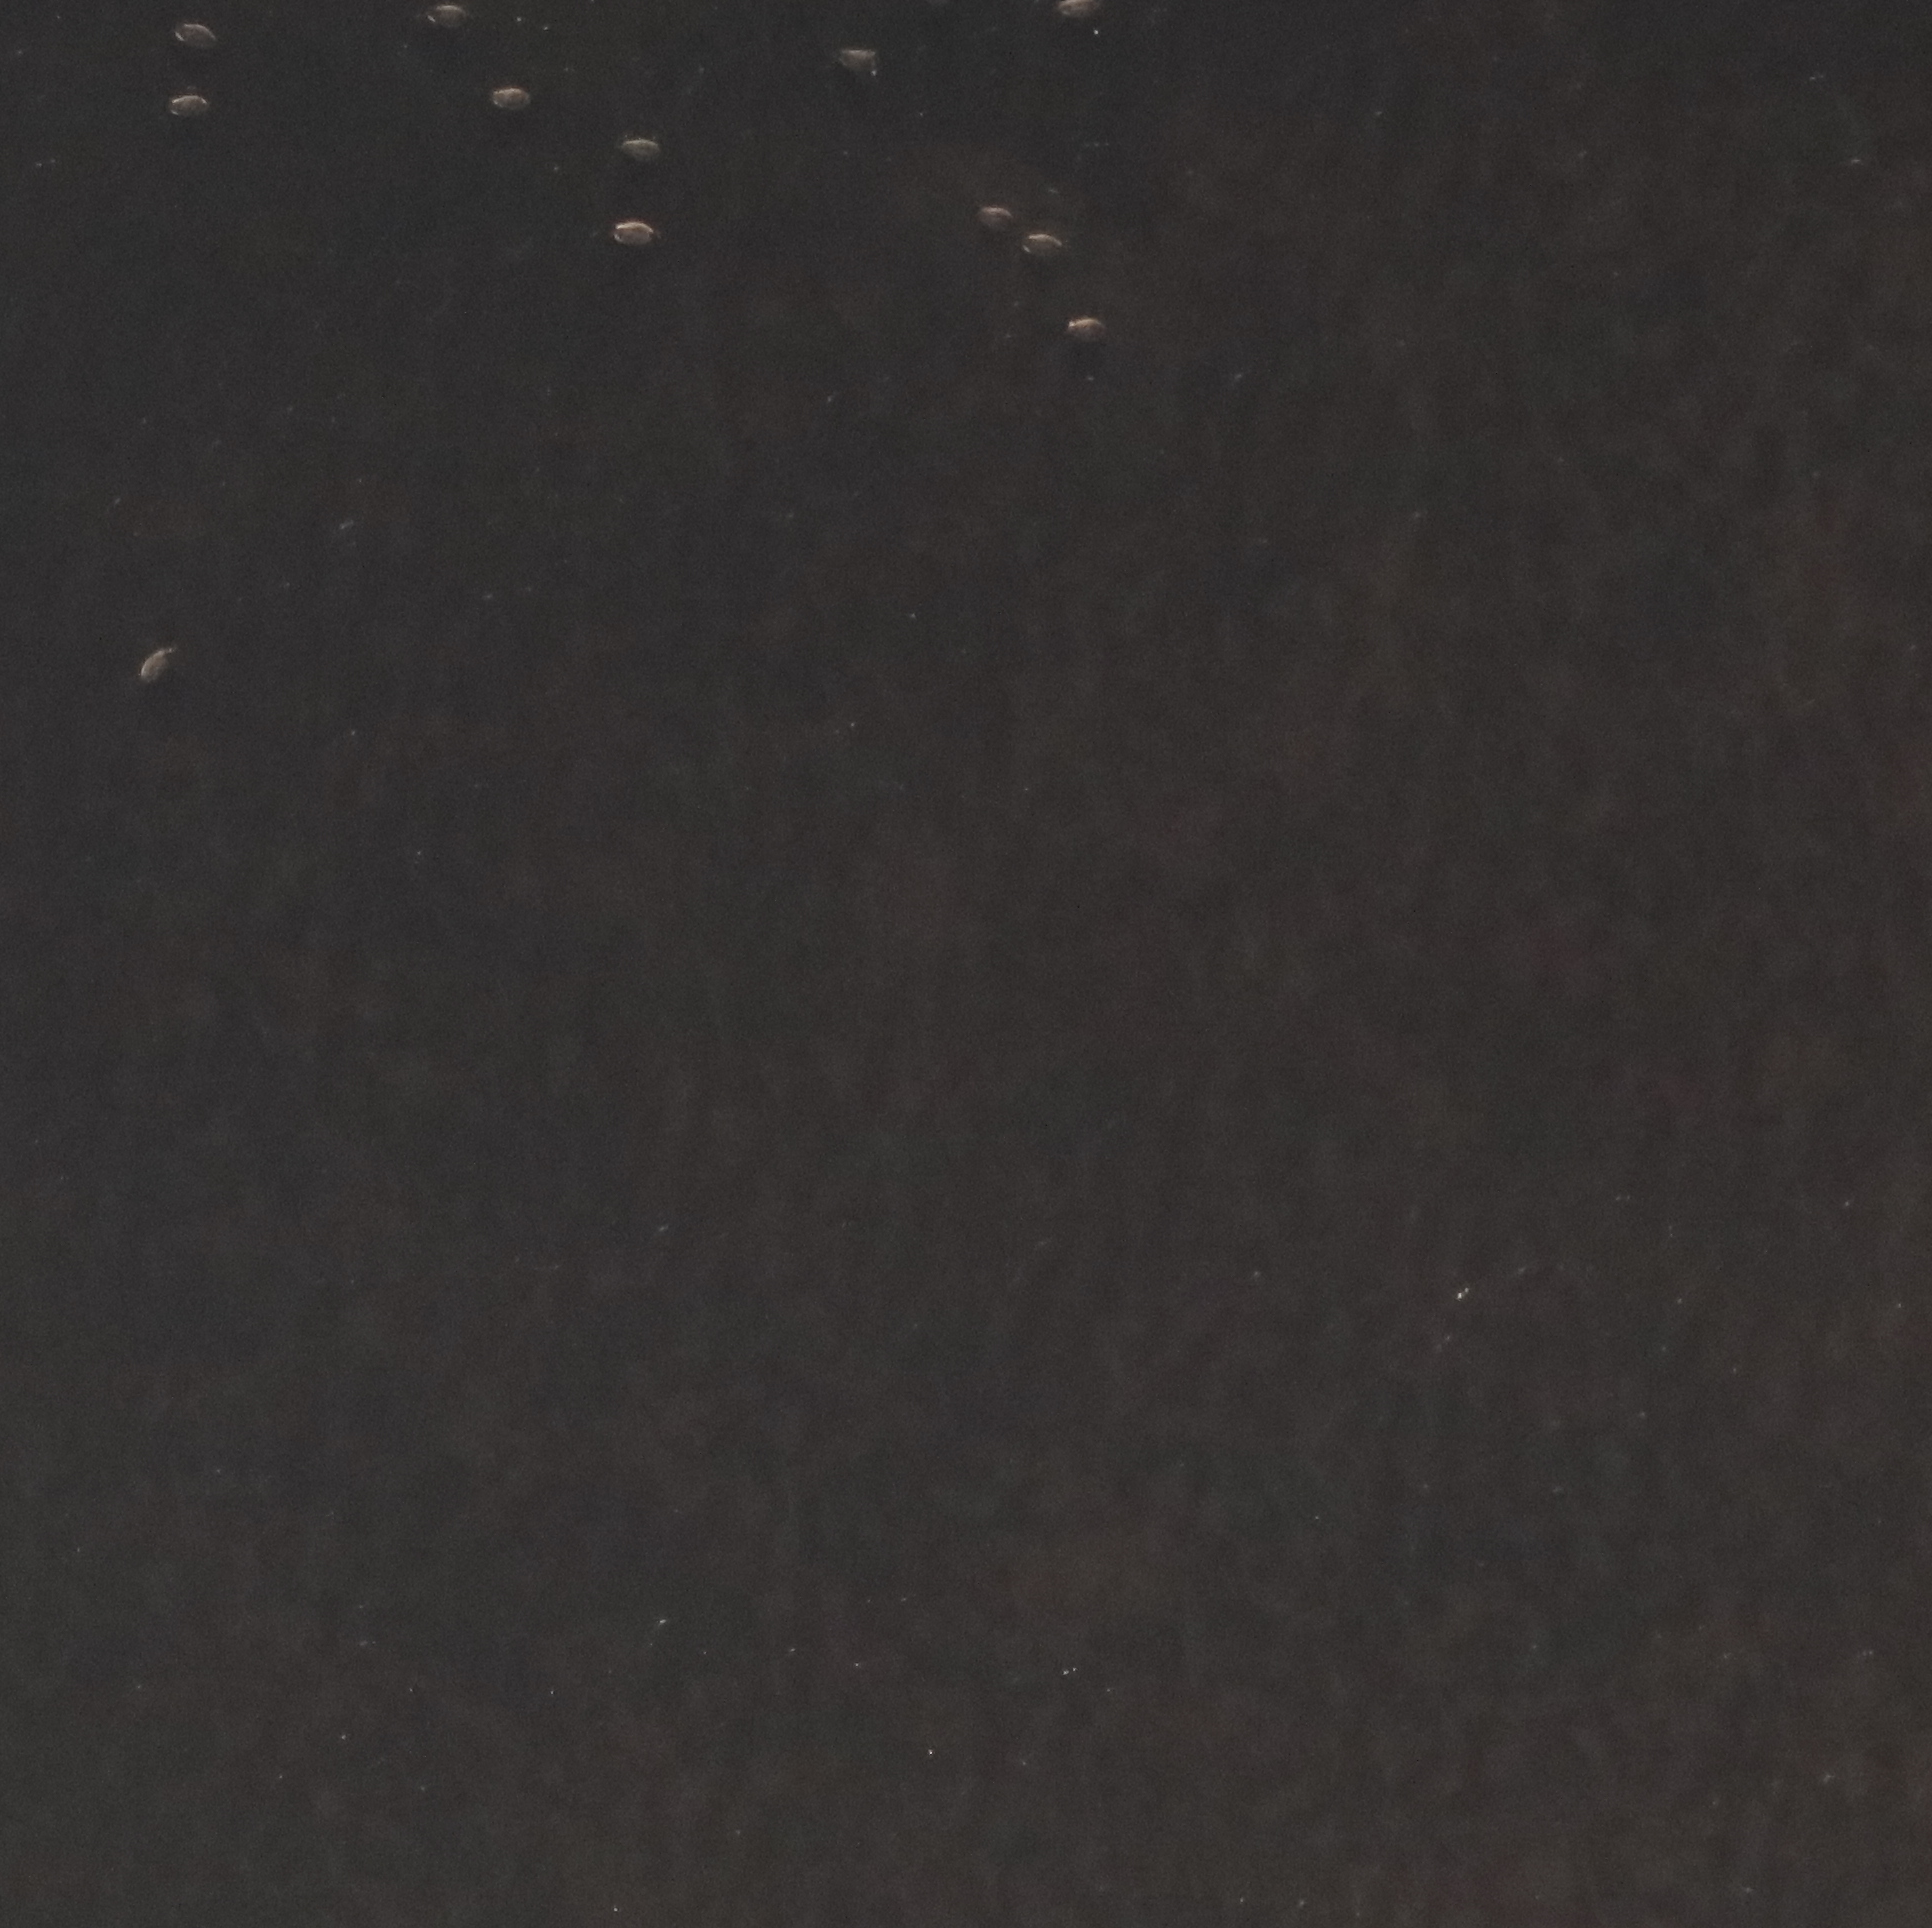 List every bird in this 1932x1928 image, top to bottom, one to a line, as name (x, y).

Canada goose (1080, 6)
Canada goose (448, 15)
Canada goose (194, 36)
Canada goose (860, 60)
Canada goose (513, 97)
Canada goose (186, 104)
Canada goose (641, 149)
Canada goose (996, 216)
Canada goose (634, 231)
Canada goose (1044, 246)
Canada goose (1086, 328)
Canada goose (157, 664)